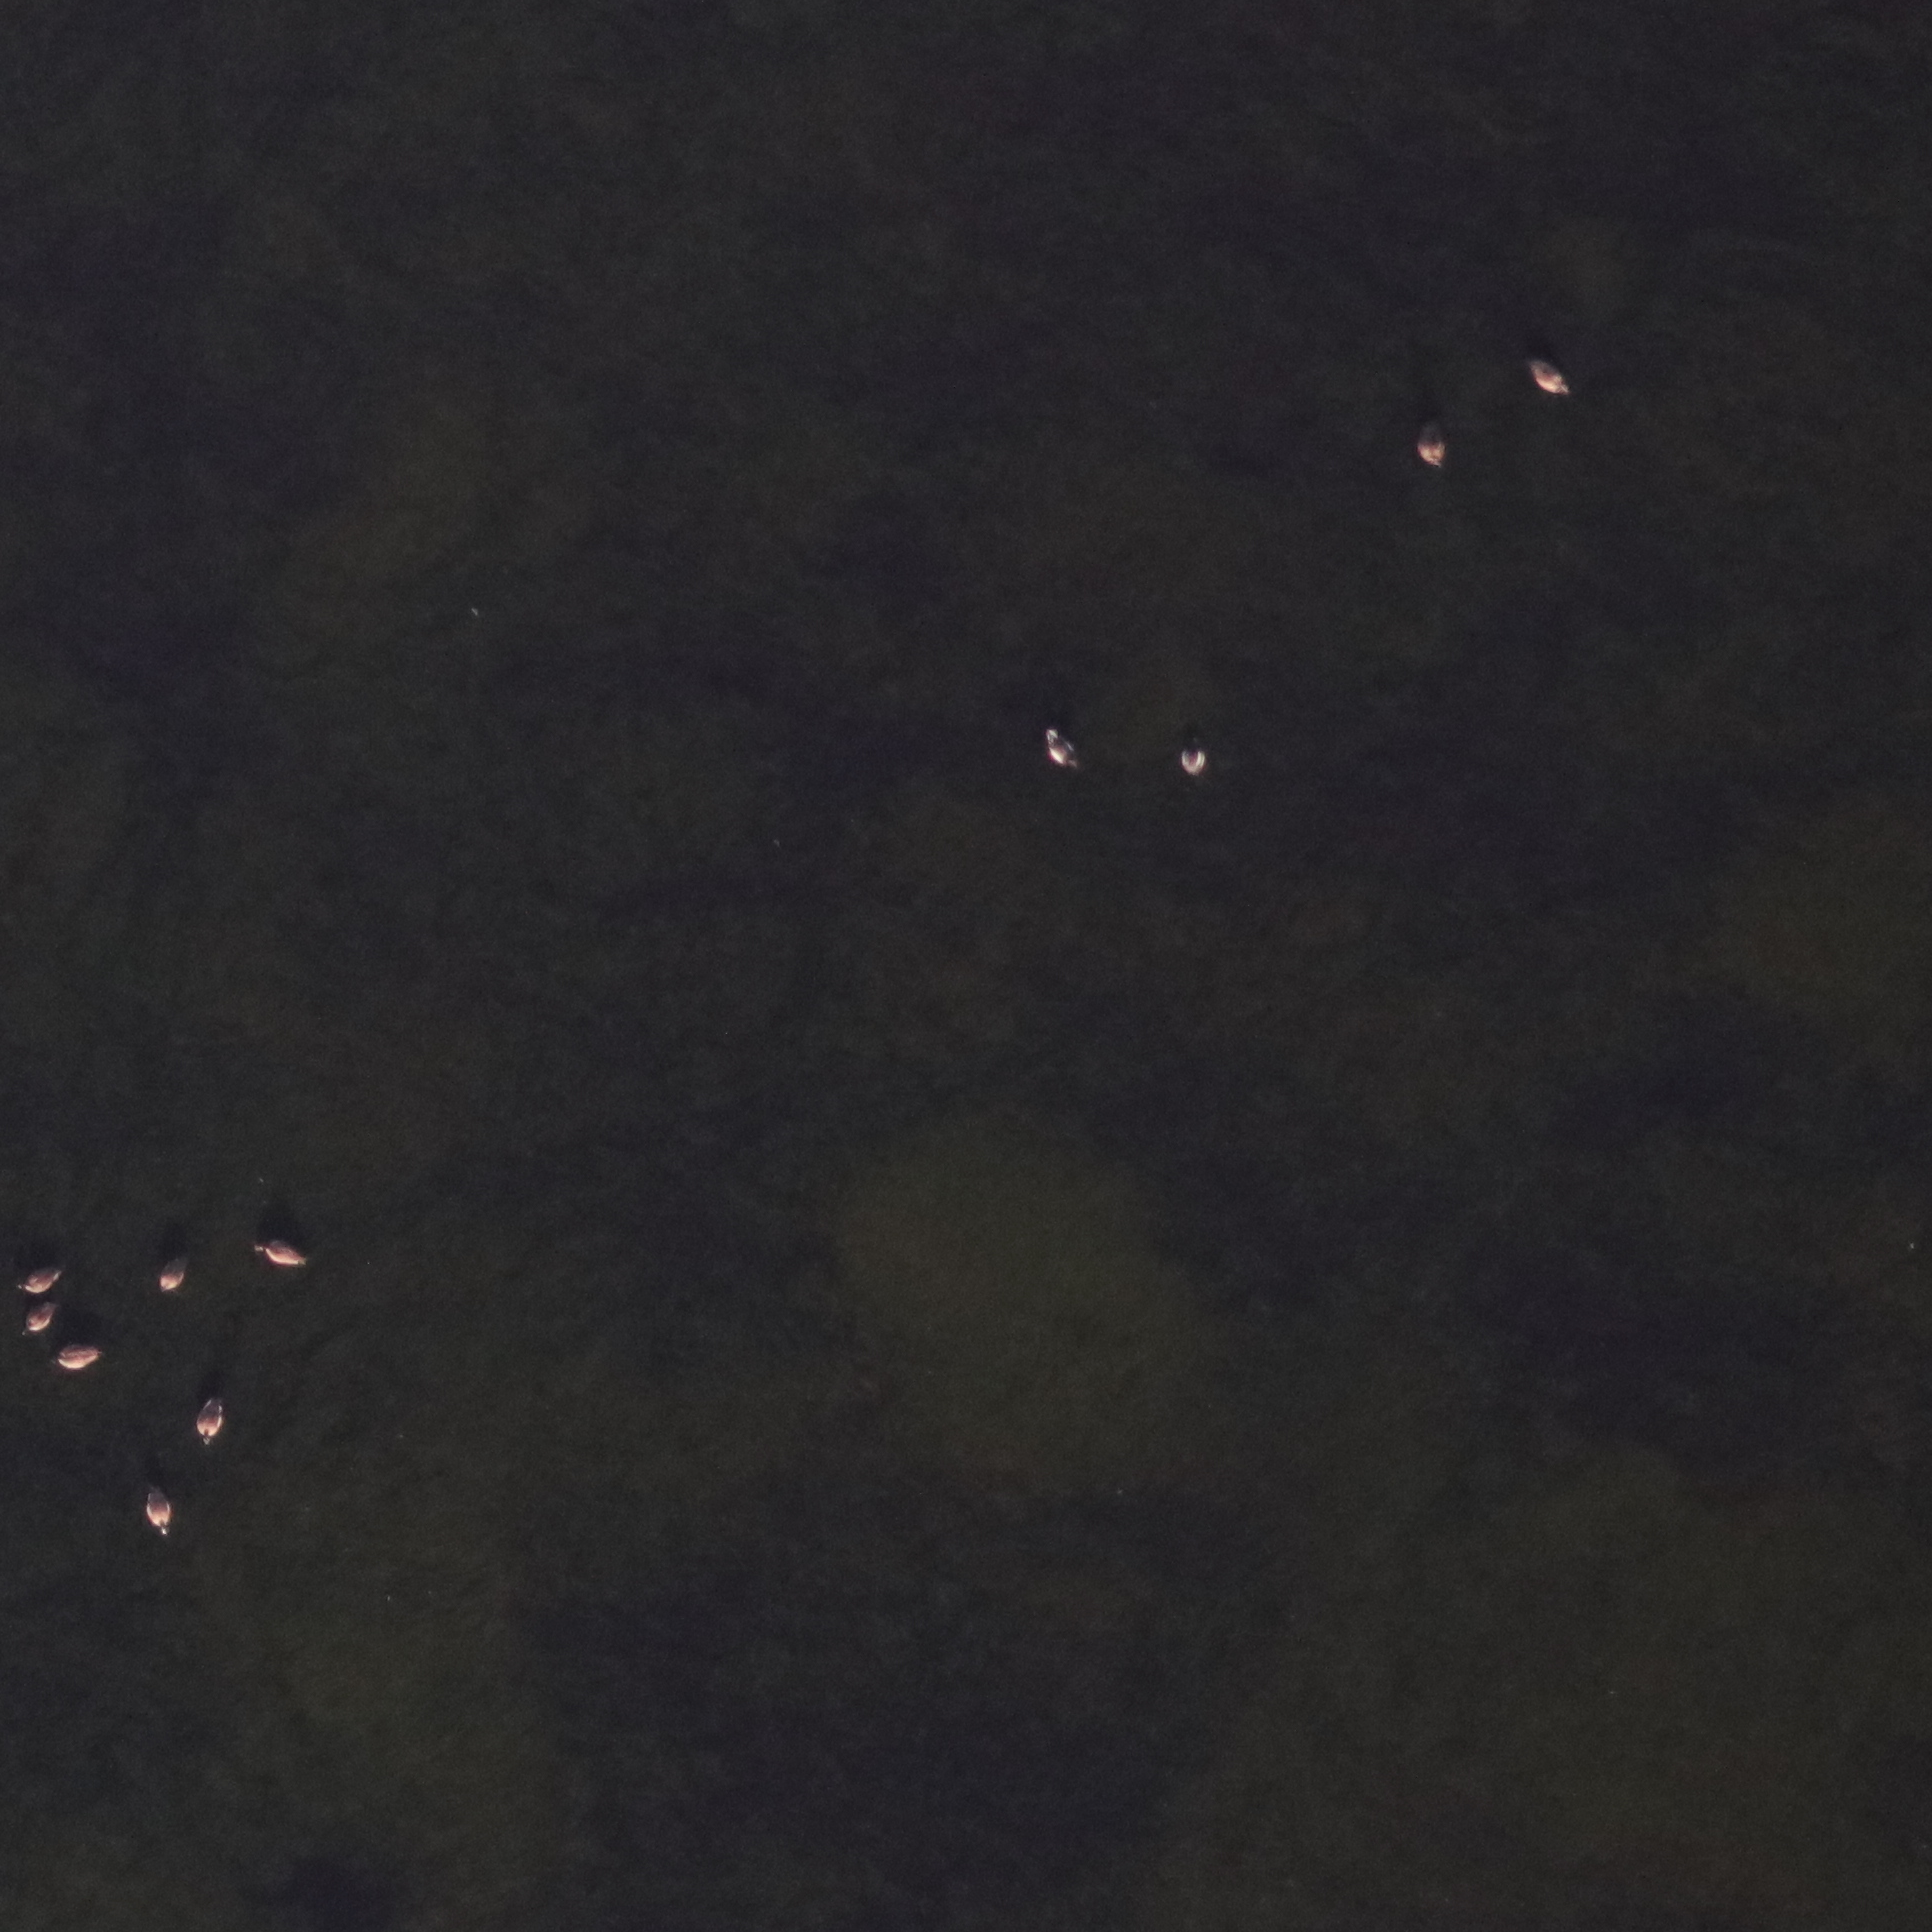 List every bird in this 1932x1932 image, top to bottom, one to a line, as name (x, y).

Canada goose (1544, 379)
Canada goose (1430, 447)
brant (1070, 748)
brant (1193, 758)
Canada goose (280, 1254)
Canada goose (176, 1274)
Canada goose (46, 1276)
Canada goose (41, 1323)
Canada goose (76, 1358)
Canada goose (211, 1419)
Canada goose (158, 1510)